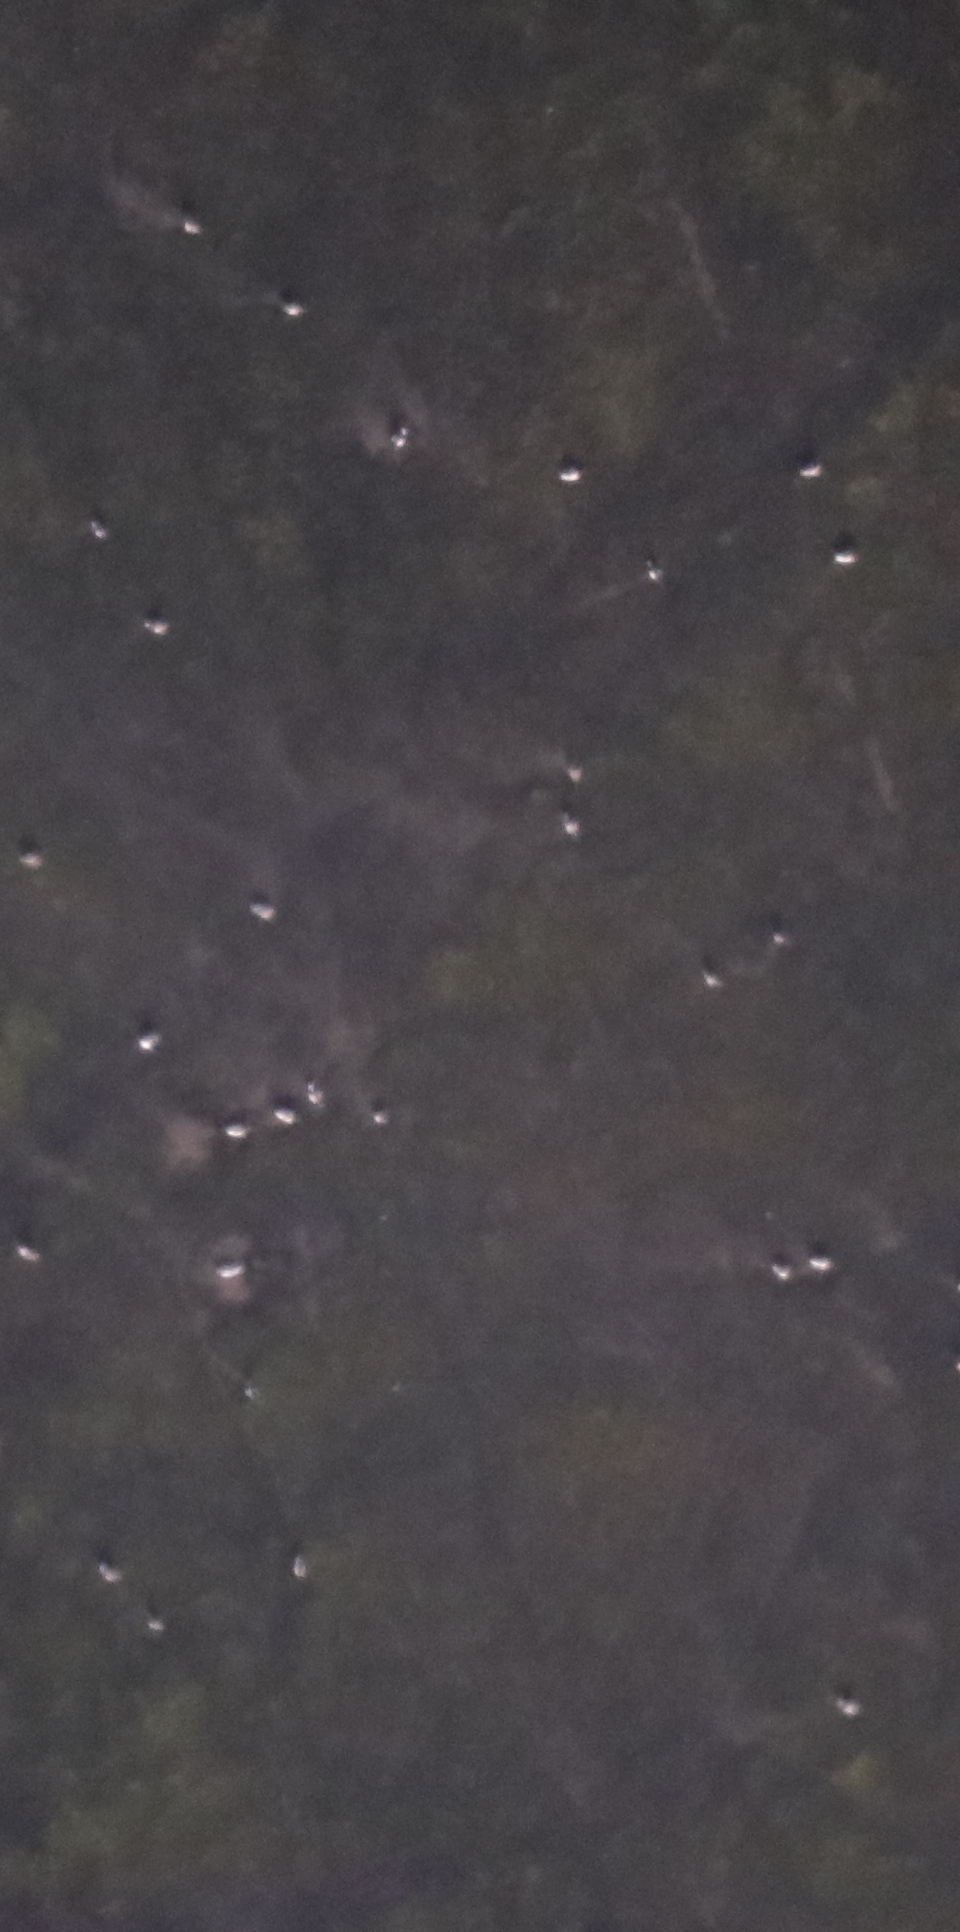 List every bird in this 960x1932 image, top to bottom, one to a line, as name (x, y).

brant (199, 222)
brant (293, 308)
brant (402, 438)
brant (813, 470)
brant (566, 476)
brant (103, 532)
brant (846, 563)
brant (657, 579)
brant (161, 623)
brant (576, 775)
brant (569, 827)
brant (26, 857)
brant (261, 919)
brant (780, 925)
brant (713, 966)
brant (154, 1038)
brant (322, 1093)
brant (373, 1113)
brant (279, 1118)
brant (227, 1135)
brant (825, 1258)
brant (24, 1259)
brant (238, 1270)
brant (780, 1273)
brant (305, 1568)
brant (115, 1582)
brant (161, 1627)
brant (852, 1703)